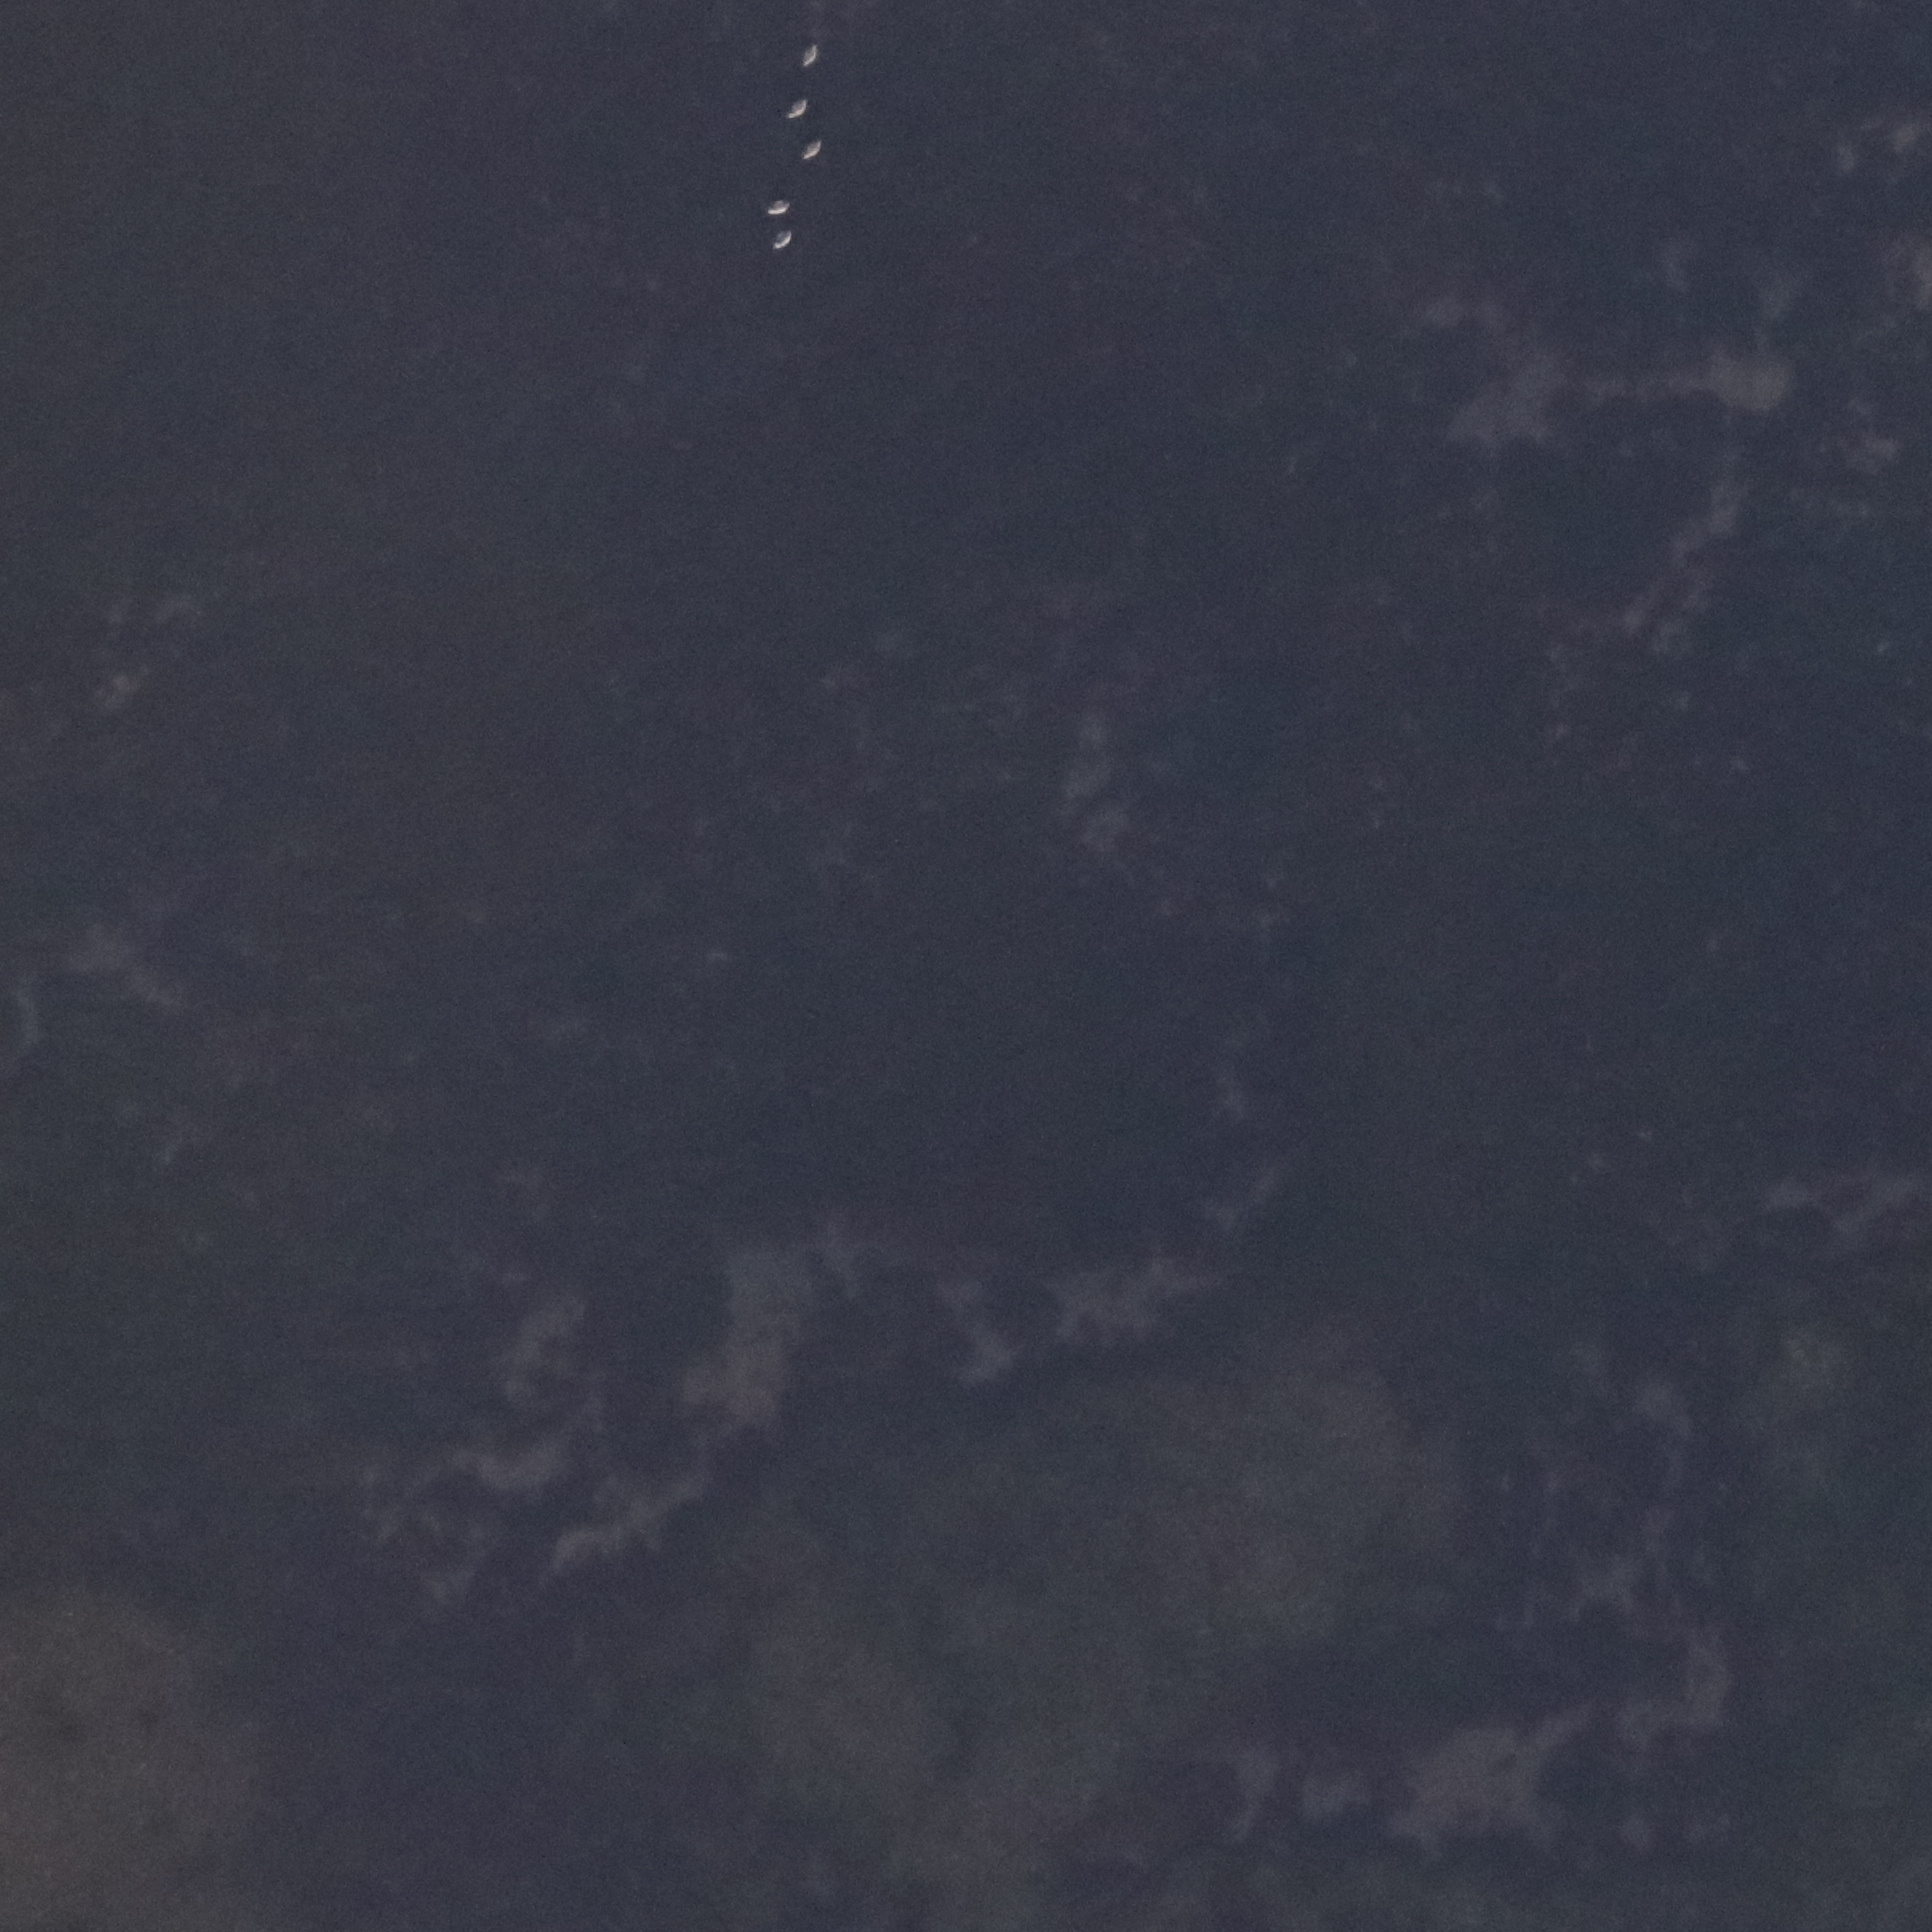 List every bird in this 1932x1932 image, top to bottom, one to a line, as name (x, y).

brant (808, 58)
brant (800, 108)
brant (811, 148)
brant (777, 206)
brant (787, 240)